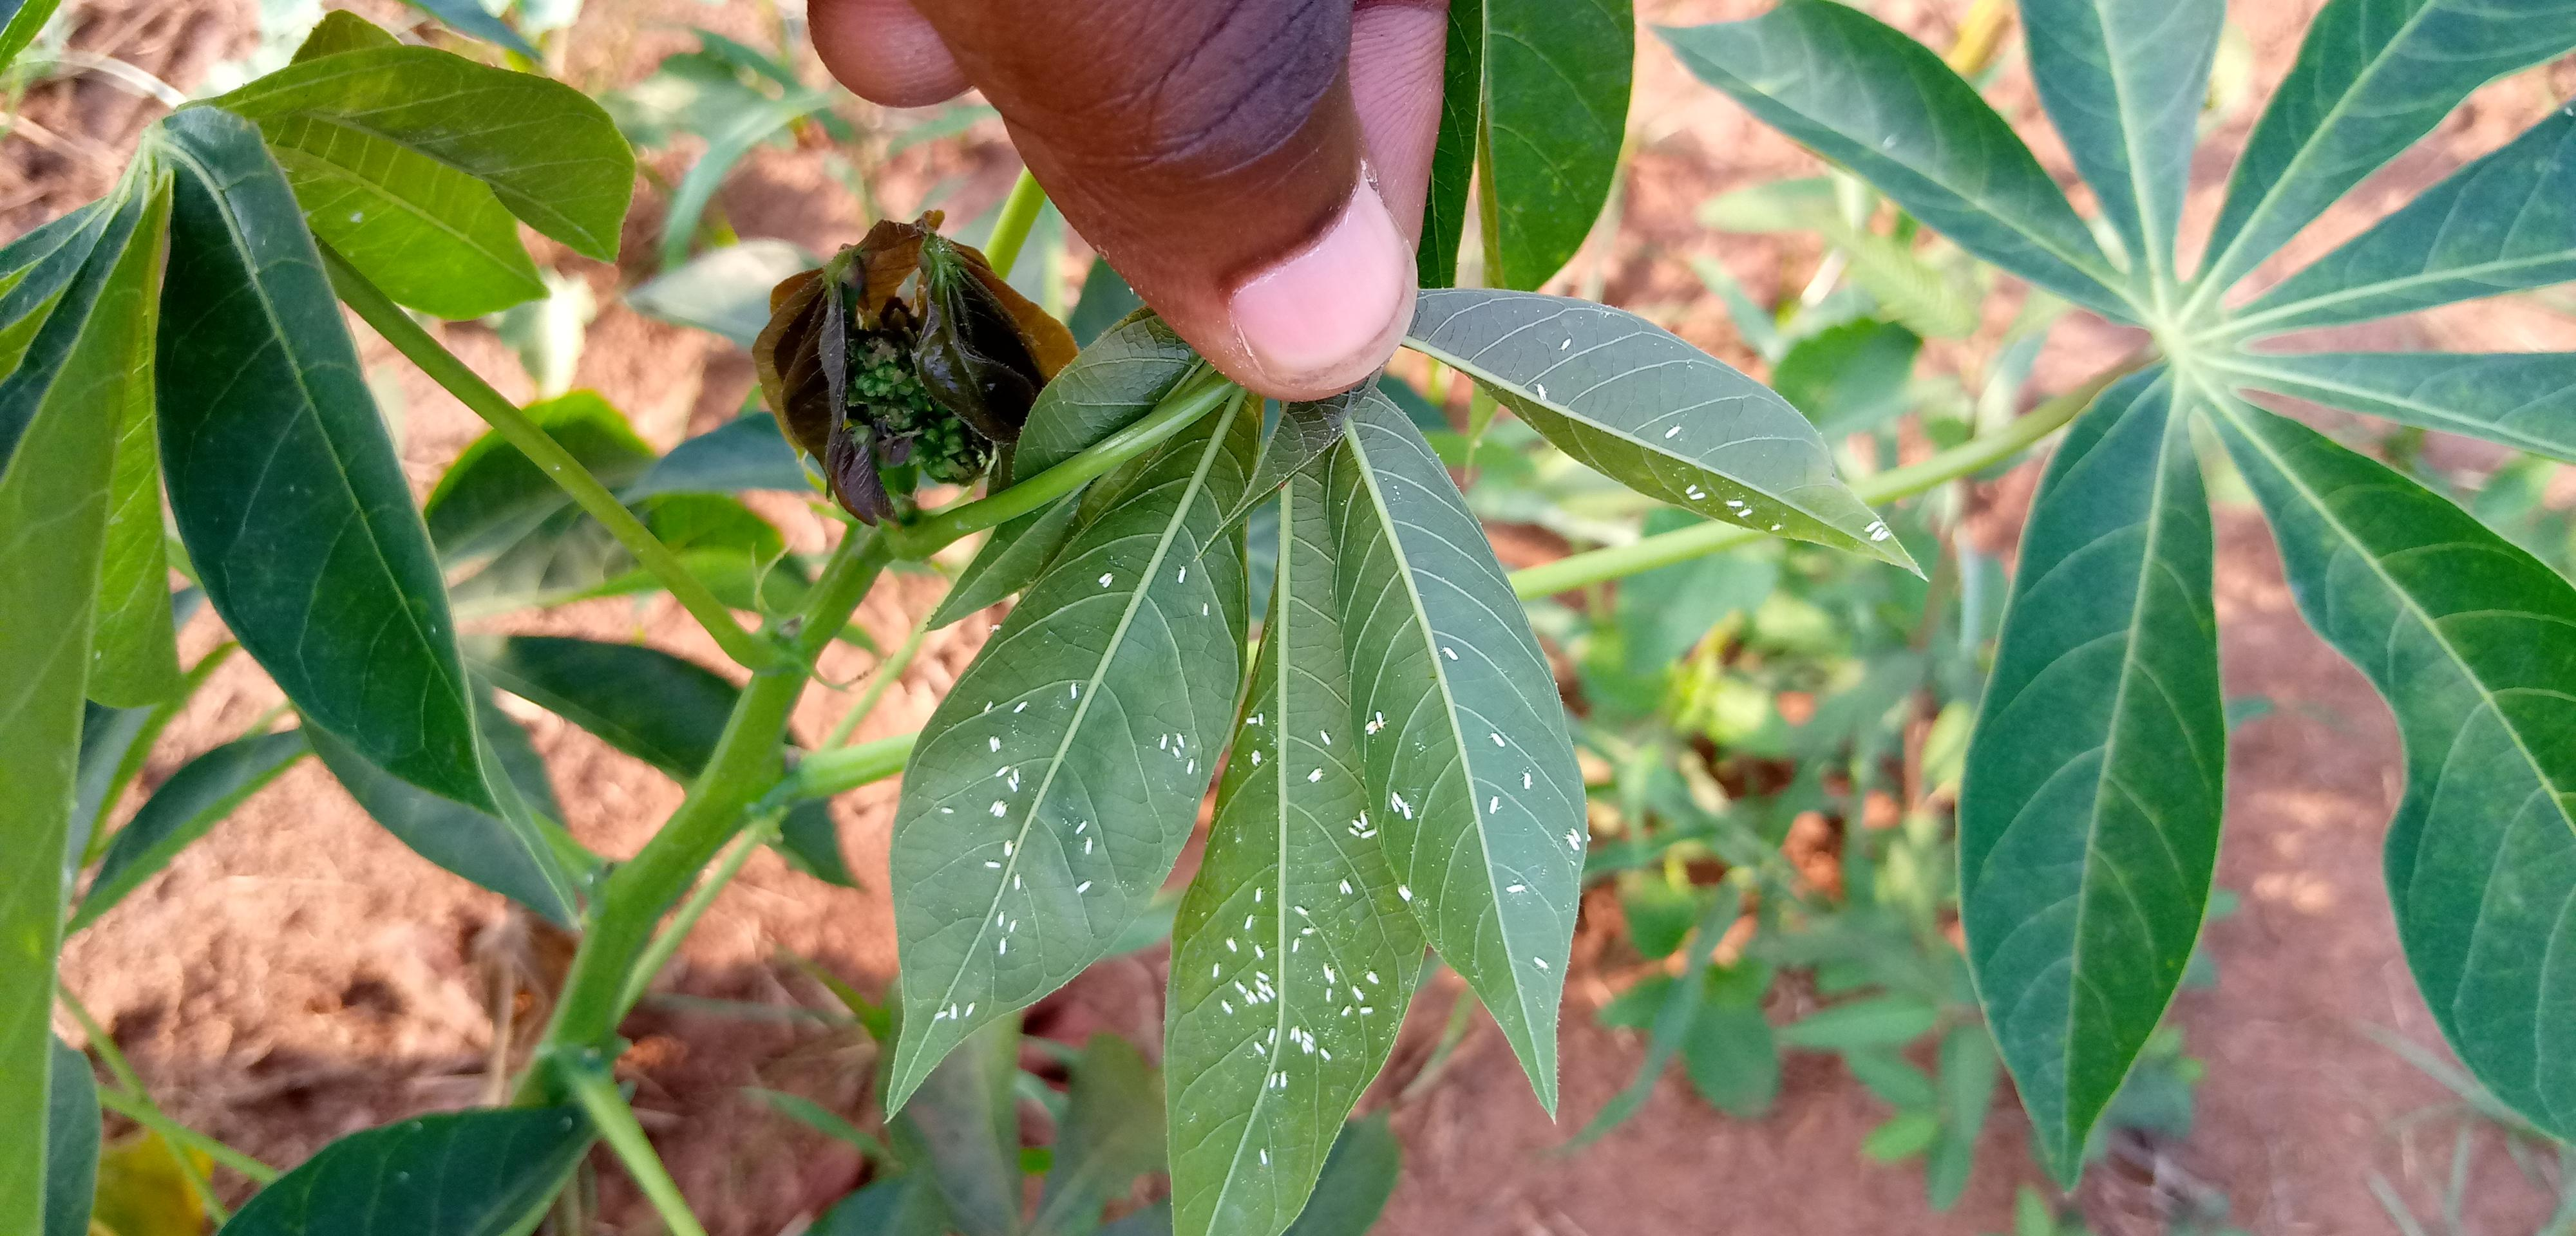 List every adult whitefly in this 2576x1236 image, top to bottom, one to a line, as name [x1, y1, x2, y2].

whitefly [1128, 286, 1135, 297]
whitefly [1557, 335, 1575, 357]
whitefly [1534, 381, 1548, 401]
whitefly [1663, 422, 1682, 440]
whitefly [1685, 483, 1698, 495]
whitefly [1689, 491, 1707, 500]
whitefly [1723, 498, 1745, 508]
whitefly [1737, 507, 1754, 520]
whitefly [1864, 520, 1880, 533]
whitefly [1768, 521, 1788, 527]
whitefly [1870, 526, 1883, 541]
whitefly [1877, 529, 1889, 541]
whitefly [1173, 562, 1188, 587]
whitefly [1098, 572, 1112, 584]
whitefly [1103, 576, 1113, 590]
whitefly [1198, 600, 1212, 619]
whitefly [987, 622, 1003, 635]
whitefly [1439, 646, 1460, 662]
whitefly [1068, 679, 1079, 702]
whitefly [982, 697, 994, 716]
whitefly [1013, 700, 1028, 716]
whitefly [1374, 711, 1387, 729]
whitefly [1257, 711, 1265, 728]
whitefly [1245, 716, 1258, 725]
whitefly [1365, 720, 1376, 731]
whitefly [1367, 724, 1378, 736]
whitefly [1318, 727, 1334, 747]
whitefly [1490, 729, 1506, 749]
whitefly [1158, 731, 1168, 751]
whitefly [1175, 731, 1186, 748]
whitefly [986, 734, 1003, 753]
whitefly [1171, 744, 1184, 760]
whitefly [1253, 749, 1262, 758]
whitefly [1251, 753, 1262, 763]
whitefly [1186, 756, 1195, 776]
whitefly [1251, 758, 1258, 767]
whitefly [994, 763, 1011, 780]
whitefly [1307, 767, 1323, 782]
whitefly [1013, 767, 1020, 783]
whitefly [1520, 770, 1533, 791]
whitefly [1312, 772, 1323, 783]
whitefly [1007, 775, 1019, 792]
whitefly [1392, 791, 1403, 808]
whitefly [1486, 793, 1502, 817]
whitefly [1390, 798, 1400, 814]
whitefly [989, 799, 999, 813]
whitefly [994, 800, 1004, 818]
whitefly [1403, 801, 1414, 820]
whitefly [999, 803, 1009, 818]
whitefly [938, 805, 955, 815]
whitefly [1358, 808, 1370, 827]
whitefly [1075, 818, 1090, 836]
whitefly [1351, 819, 1365, 831]
whitefly [1347, 825, 1359, 838]
whitefly [1569, 827, 1581, 843]
whitefly [1360, 828, 1376, 841]
whitefly [1586, 832, 1594, 843]
whitefly [1566, 834, 1581, 852]
whitefly [1084, 836, 1095, 857]
whitefly [1003, 838, 1015, 859]
whitefly [983, 857, 1003, 870]
whitefly [1012, 871, 1024, 894]
whitefly [1075, 877, 1093, 895]
whitefly [1342, 879, 1353, 895]
whitefly [1339, 883, 1347, 894]
whitefly [1504, 883, 1526, 894]
whitefly [1253, 884, 1265, 903]
whitefly [1401, 885, 1412, 898]
whitefly [1397, 887, 1410, 902]
whitefly [1292, 904, 1310, 917]
whitefly [997, 908, 1006, 929]
whitefly [1244, 913, 1255, 931]
whitefly [1009, 917, 1018, 933]
whitefly [1300, 925, 1317, 935]
whitefly [1224, 935, 1239, 953]
whitefly [998, 936, 1009, 958]
whitefly [1291, 937, 1301, 954]
whitefly [1253, 943, 1266, 960]
whitefly [1532, 954, 1552, 974]
whitefly [1322, 960, 1330, 979]
whitefly [1211, 961, 1221, 979]
whitefly [1329, 967, 1337, 985]
whitefly [1369, 969, 1378, 980]
whitefly [1255, 969, 1270, 980]
whitefly [1366, 974, 1381, 985]
whitefly [1235, 979, 1247, 995]
whitefly [1255, 979, 1266, 992]
whitefly [1265, 984, 1276, 998]
whitefly [1351, 984, 1366, 1002]
whitefly [1324, 986, 1333, 1003]
whitefly [1247, 989, 1259, 1004]
whitefly [1257, 991, 1271, 1004]
whitefly [1245, 994, 1254, 1006]
whitefly [1219, 997, 1234, 1016]
whitefly [949, 1000, 959, 1022]
whitefly [965, 1000, 976, 1018]
whitefly [1340, 1004, 1353, 1018]
whitefly [1358, 1006, 1374, 1015]
whitefly [934, 1008, 950, 1021]
whitefly [1267, 1025, 1276, 1047]
whitefly [1289, 1025, 1295, 1041]
whitefly [1294, 1025, 1303, 1043]
whitefly [1302, 1031, 1316, 1044]
whitefly [1302, 1040, 1316, 1054]
whitefly [1253, 1040, 1266, 1056]
whitefly [1318, 1047, 1333, 1062]
whitefly [1279, 1069, 1290, 1089]
whitefly [1267, 1070, 1278, 1089]
whitefly [1258, 1147, 1270, 1166]